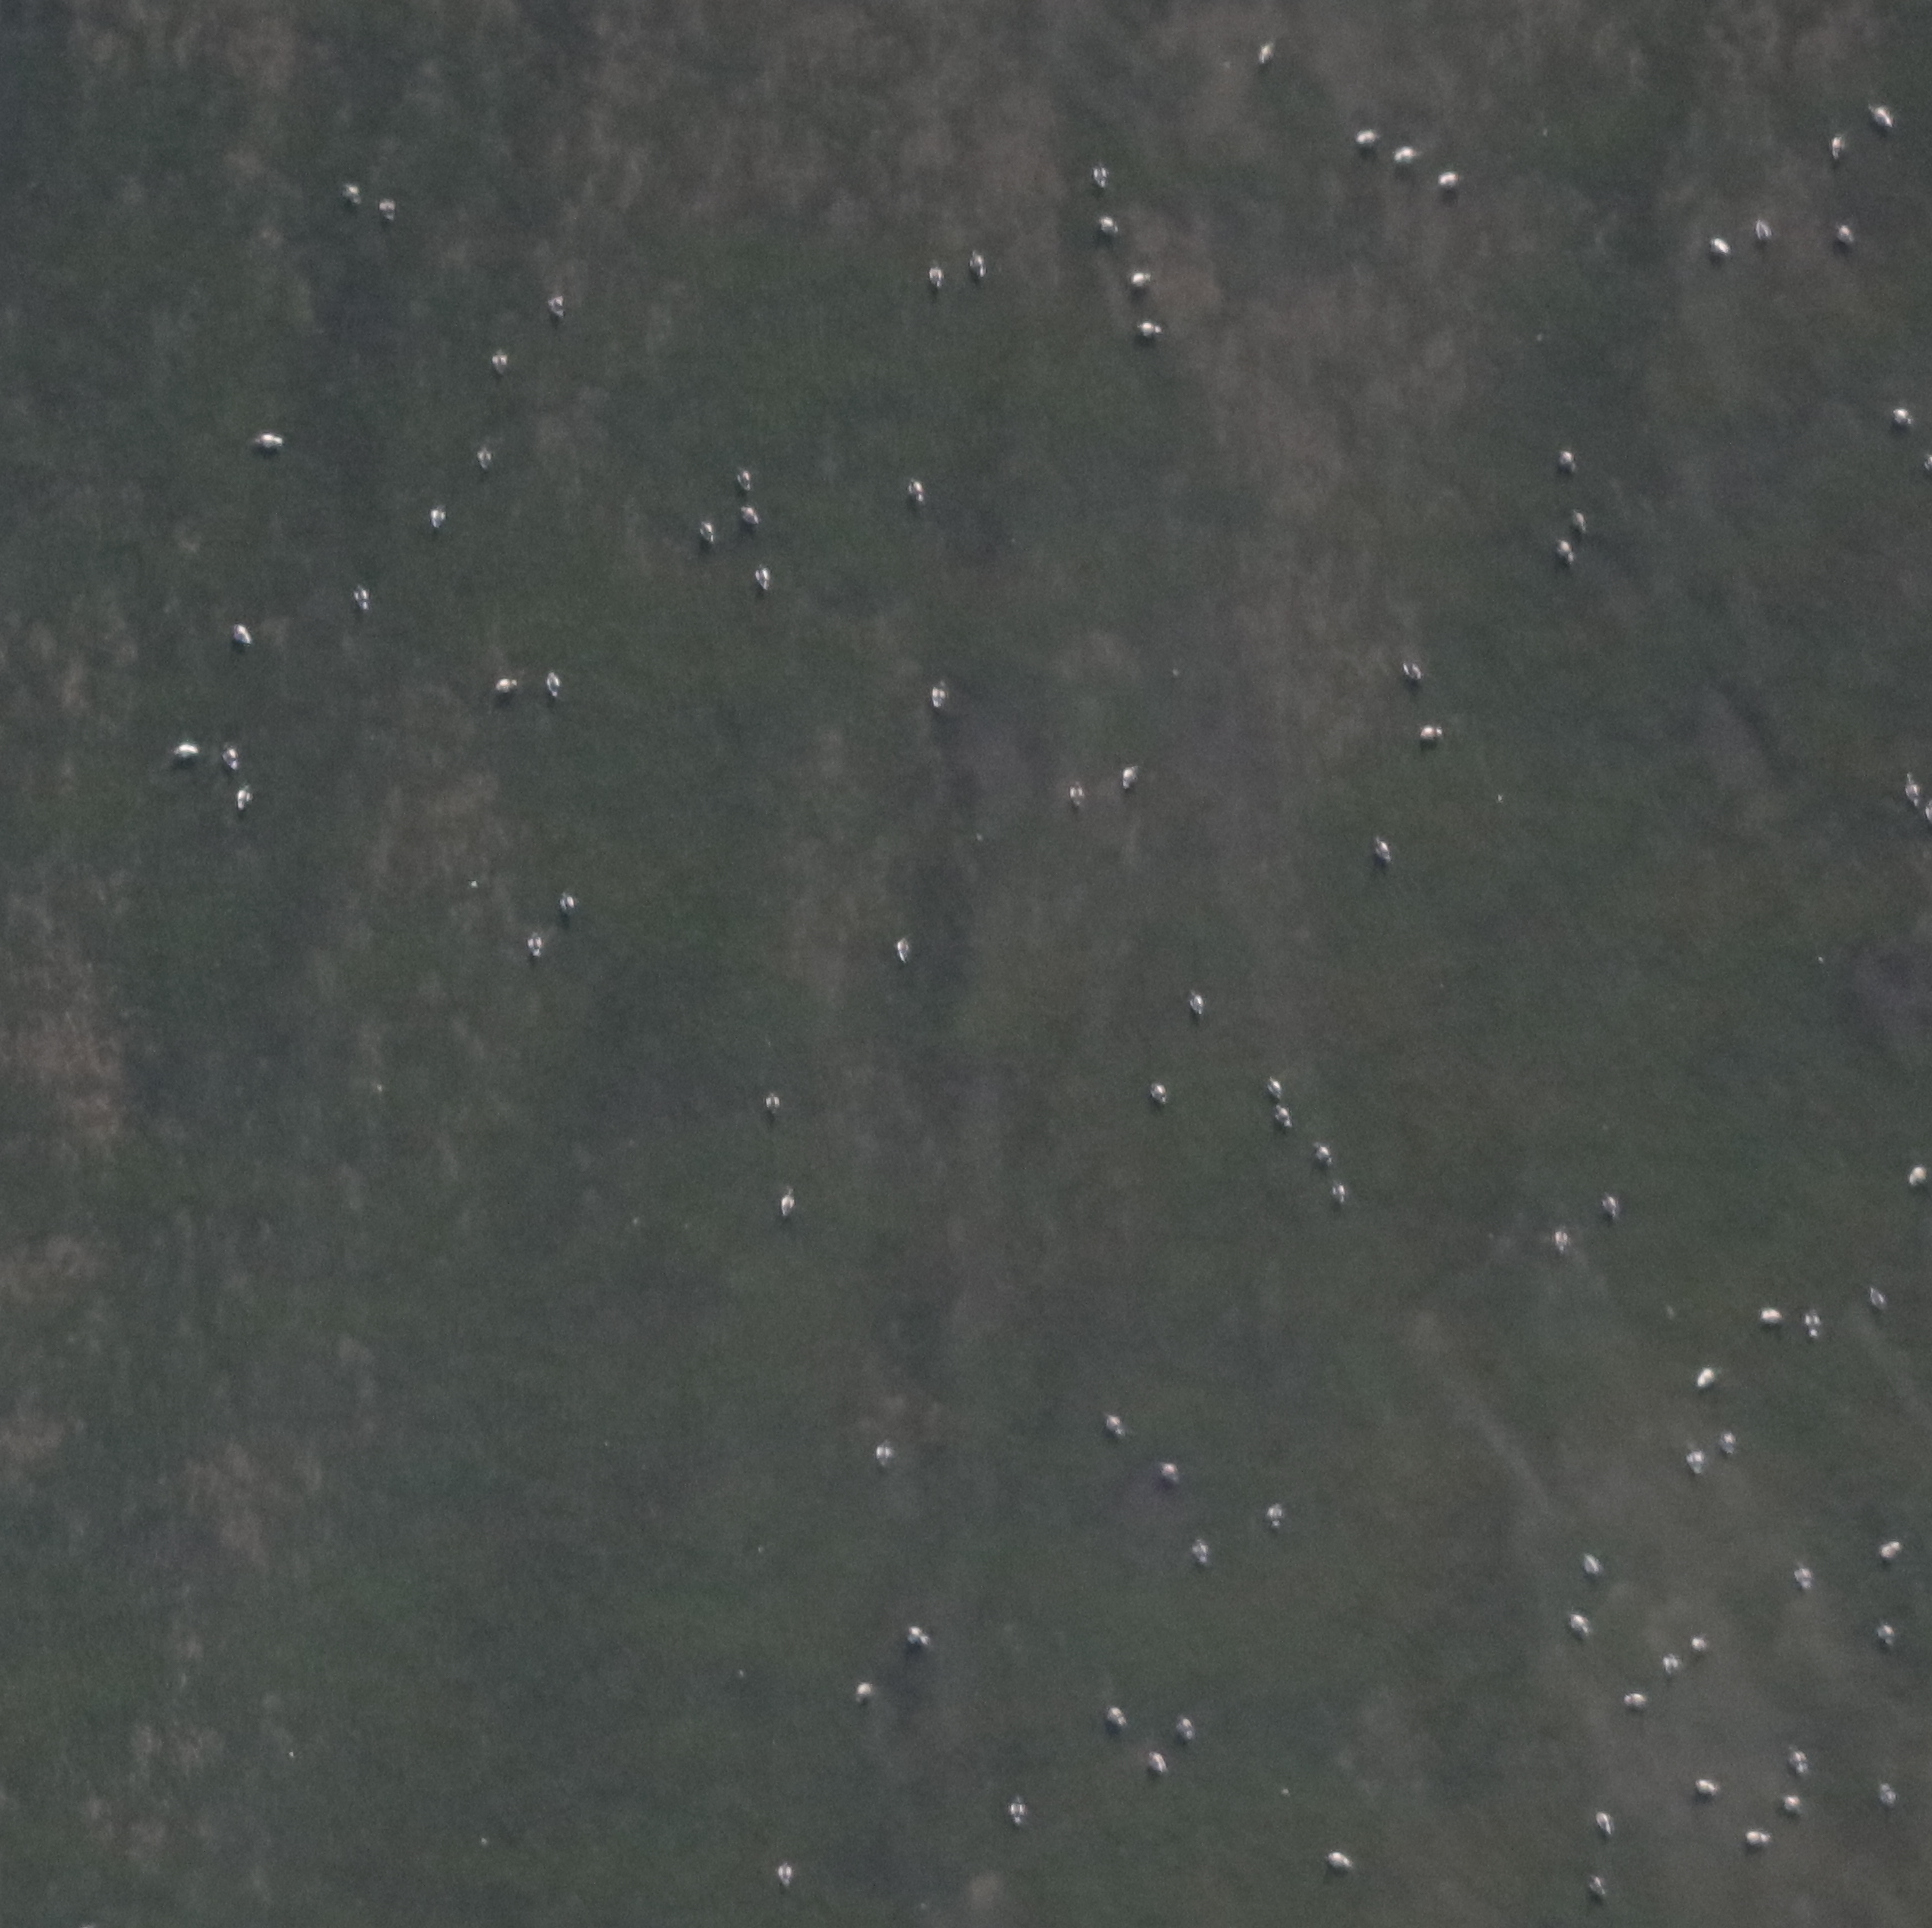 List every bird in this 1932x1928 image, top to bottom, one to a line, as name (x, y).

brant (1261, 48)
brant (1867, 117)
brant (1370, 141)
brant (1837, 143)
brant (1419, 164)
brant (1098, 168)
brant (1450, 183)
brant (357, 187)
brant (393, 214)
brant (1108, 216)
brant (1764, 232)
brant (1841, 235)
brant (1730, 249)
brant (981, 263)
brant (937, 274)
brant (1138, 285)
brant (550, 314)
brant (1158, 333)
brant (509, 354)
brant (1901, 423)
brant (271, 432)
brant (1574, 460)
brant (488, 462)
brant (749, 481)
brant (909, 485)
brant (749, 509)
brant (435, 514)
brant (1576, 530)
brant (709, 538)
brant (1562, 557)
brant (762, 576)
brant (363, 604)
brant (248, 632)
brant (1401, 666)
brant (556, 675)
brant (509, 681)
brant (940, 694)
brant (1427, 737)
brant (186, 750)
brant (239, 764)
brant (1911, 780)
brant (1134, 782)
brant (248, 800)
brant (1074, 800)
brant (1927, 819)
brant (1388, 853)
brant (567, 903)
brant (532, 944)
brant (903, 950)
brant (1204, 992)
brant (1272, 1077)
brant (1162, 1102)
brant (775, 1104)
brant (1277, 1107)
brant (1324, 1152)
brant (1926, 1167)
brant (1342, 1189)
brant (793, 1197)
brant (1613, 1206)
brant (1562, 1238)
brant (1883, 1299)
brant (1777, 1319)
brant (1819, 1324)
brant (1703, 1381)
brant (1109, 1427)
brant (1730, 1443)
brant (893, 1452)
brant (1696, 1459)
brant (1170, 1476)
brant (1267, 1523)
brant (1205, 1545)
brant (1892, 1556)
brant (1603, 1567)
brant (1797, 1587)
brant (1576, 1628)
brant (1880, 1633)
brant (922, 1638)
brant (1700, 1647)
brant (1677, 1672)
brant (878, 1684)
brant (1648, 1704)
brant (1121, 1723)
brant (1198, 1727)
brant (1795, 1757)
brant (1159, 1763)
brant (1707, 1785)
brant (1799, 1798)
brant (1884, 1798)
brant (1613, 1816)
brant (1023, 1818)
brant (1762, 1840)
brant (1335, 1860)
brant (1606, 1875)
brant (786, 1878)